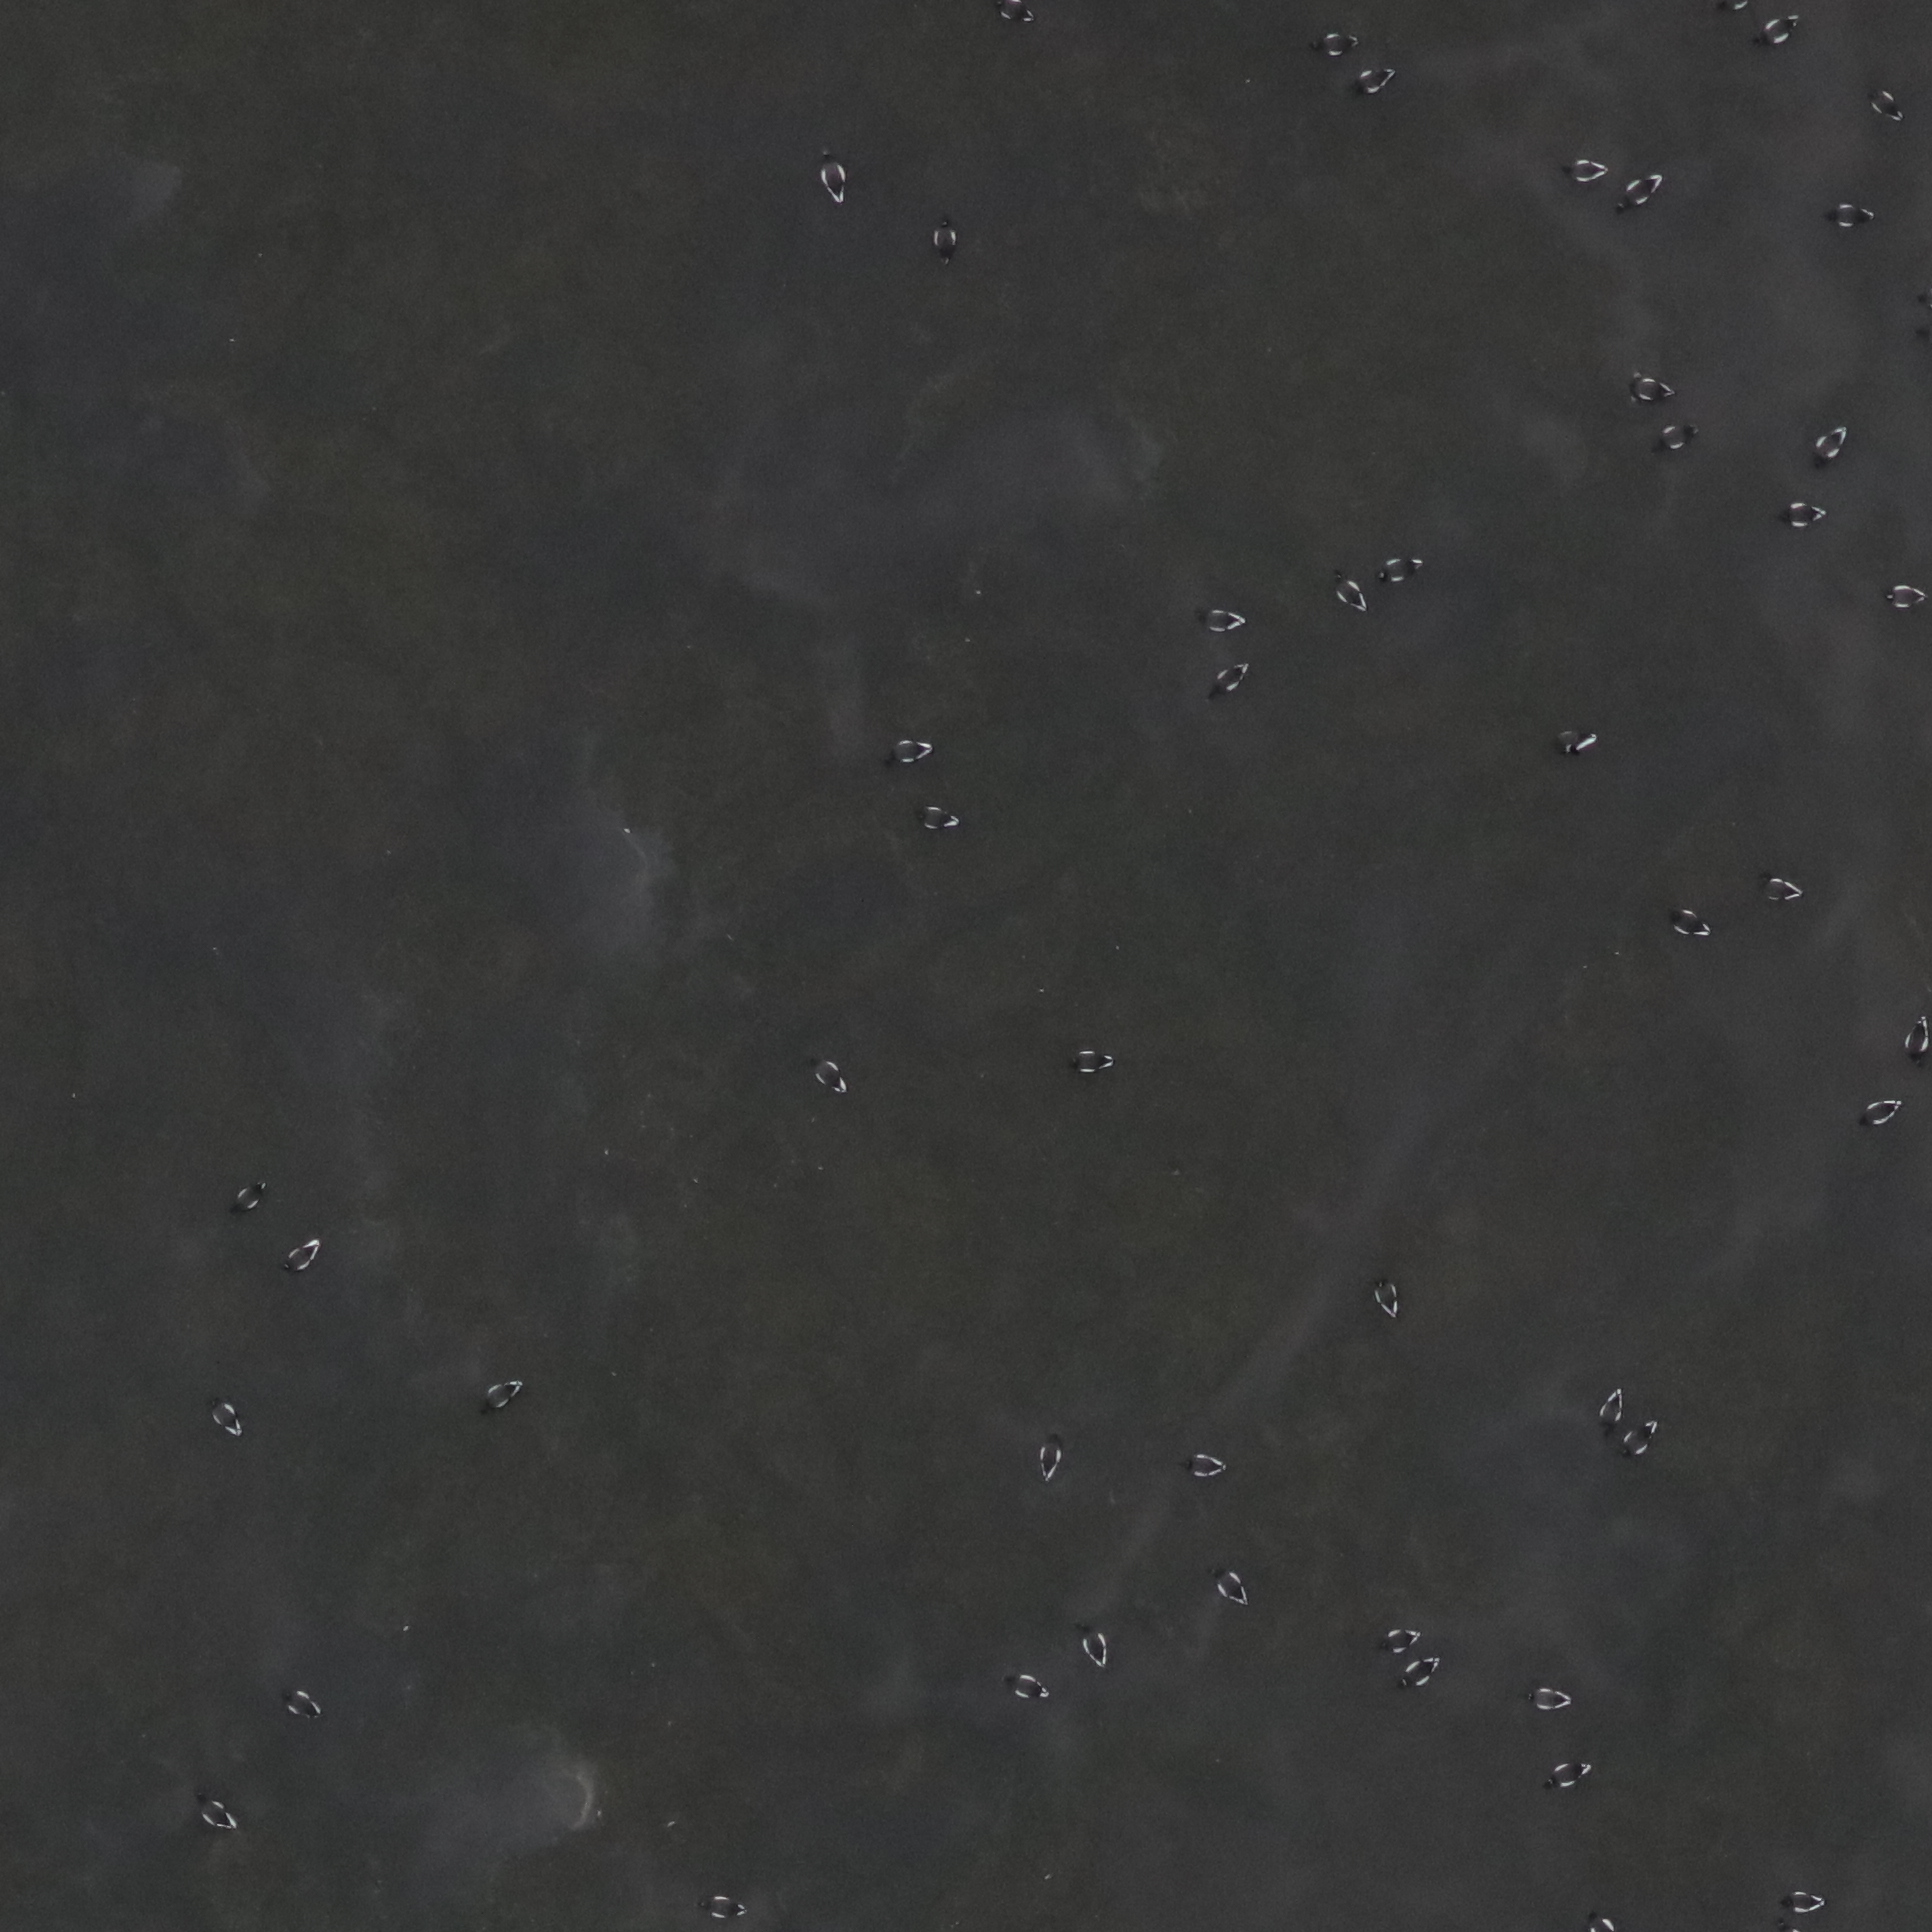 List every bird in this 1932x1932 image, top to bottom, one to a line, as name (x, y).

brant (1016, 12)
brant (1774, 33)
brant (1336, 44)
brant (1372, 80)
brant (1887, 103)
brant (1584, 170)
brant (833, 178)
brant (1640, 192)
brant (1852, 217)
brant (943, 240)
brant (1649, 391)
brant (1677, 439)
brant (1830, 447)
brant (1804, 514)
brant (1399, 571)
brant (1349, 594)
brant (1904, 598)
brant (1222, 621)
brant (1229, 678)
brant (1577, 743)
brant (908, 751)
brant (937, 818)
brant (1780, 889)
brant (1690, 923)
brant (1918, 1040)
brant (1094, 1064)
brant (830, 1075)
brant (1880, 1113)
brant (248, 1197)
brant (300, 1257)
brant (1386, 1294)
brant (501, 1394)
brant (1611, 1409)
brant (227, 1416)
brant (1637, 1437)
brant (1050, 1455)
brant (1204, 1464)
brant (1232, 1586)
brant (1405, 1644)
brant (1095, 1645)
brant (1419, 1671)
brant (1025, 1685)
brant (1548, 1699)
brant (300, 1705)
brant (1568, 1772)
brant (214, 1812)
brant (1803, 1901)
brant (722, 1906)